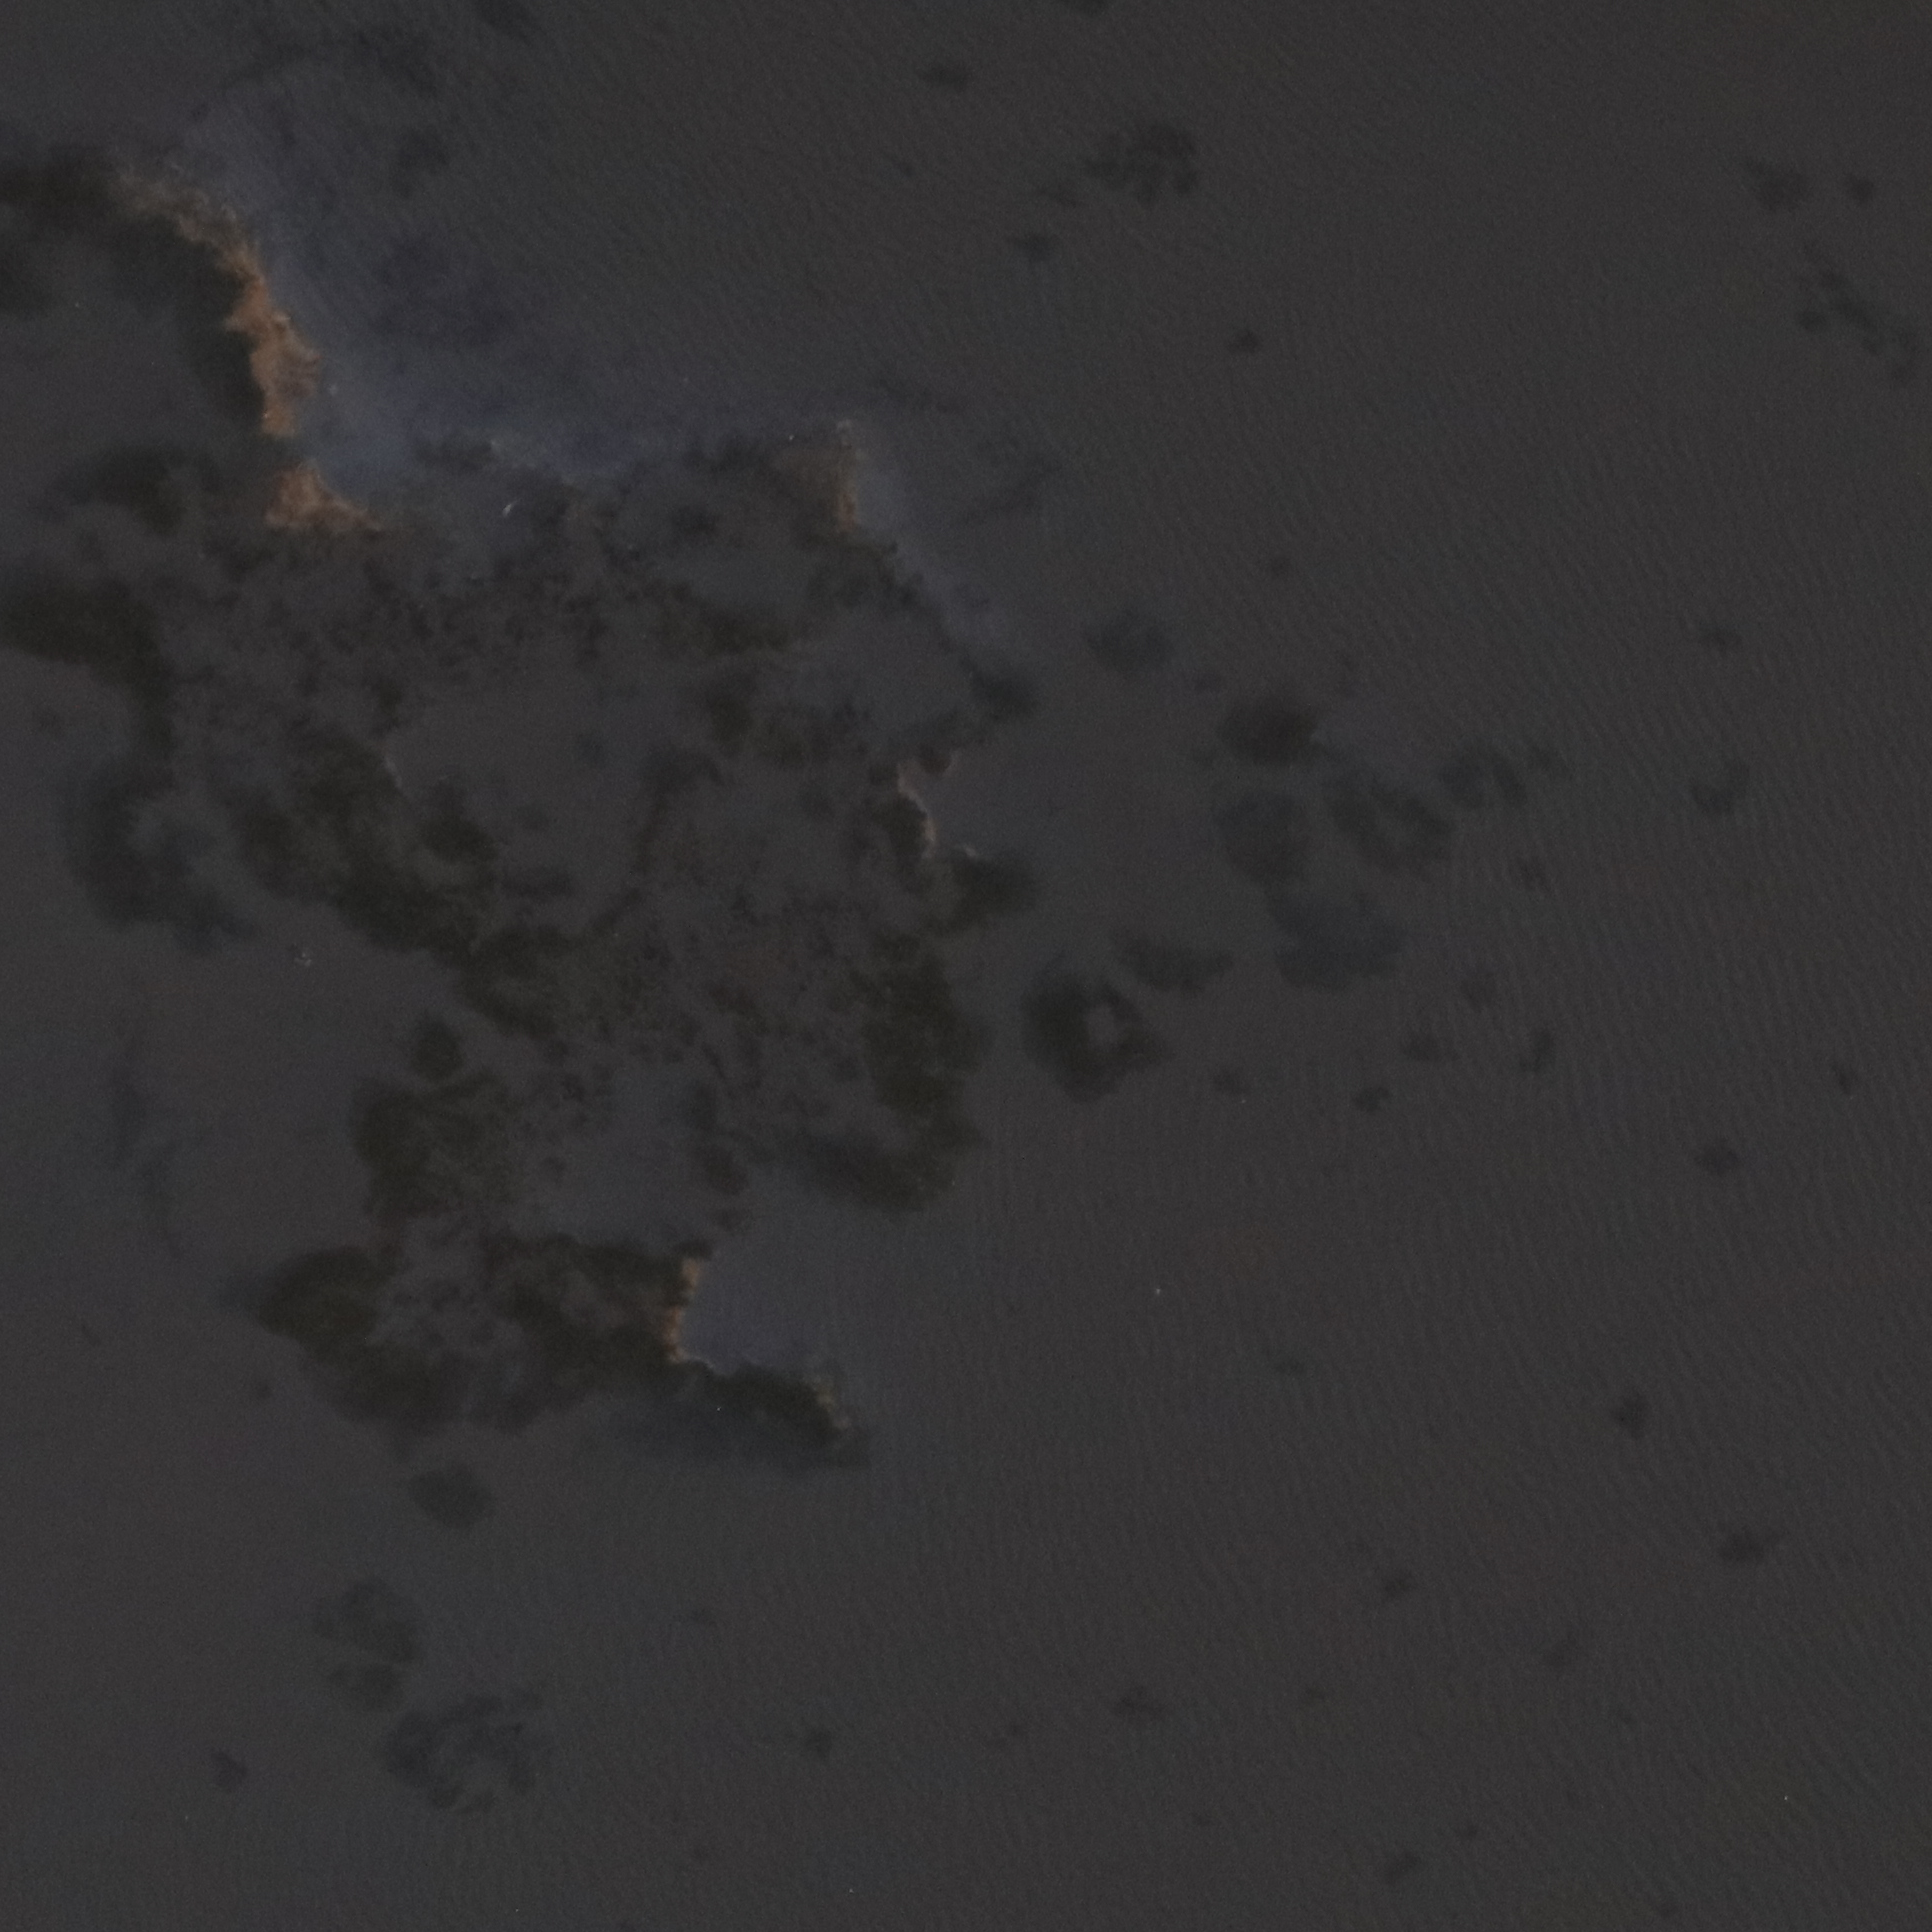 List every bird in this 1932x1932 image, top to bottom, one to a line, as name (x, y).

None